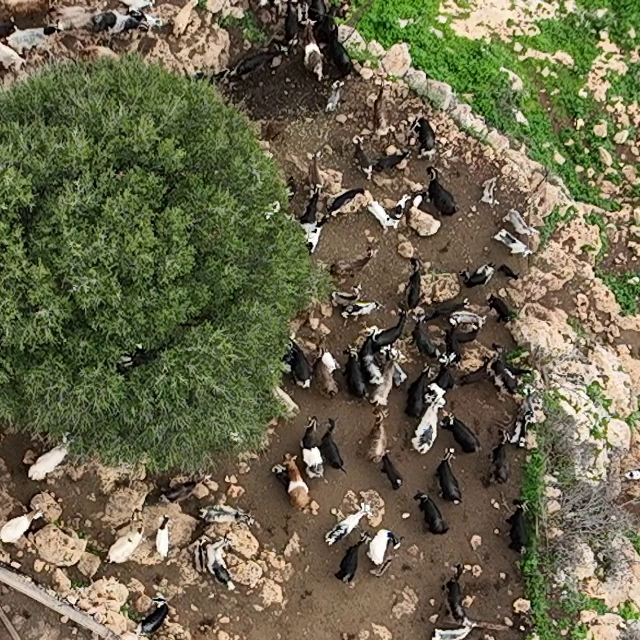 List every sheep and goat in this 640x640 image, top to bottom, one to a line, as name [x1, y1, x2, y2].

goat [295, 0, 308, 23]
goat [308, 0, 327, 21]
goat [4, 1, 46, 13]
goat [174, 1, 201, 35]
goat [283, 2, 298, 37]
goat [47, 5, 102, 30]
goat [93, 10, 148, 34]
goat [320, 13, 339, 41]
goat [0, 18, 18, 41]
goat [303, 21, 323, 78]
goat [5, 25, 59, 54]
goat [287, 32, 302, 62]
goat [327, 40, 355, 75]
goat [0, 44, 27, 73]
goat [79, 45, 119, 62]
goat [229, 47, 286, 81]
goat [323, 79, 344, 115]
goat [373, 83, 393, 135]
goat [406, 116, 437, 159]
goat [348, 135, 372, 183]
goat [304, 150, 324, 189]
goat [377, 152, 411, 170]
goat [425, 165, 459, 216]
goat [479, 176, 498, 206]
goat [299, 185, 321, 224]
goat [327, 189, 364, 213]
goat [367, 193, 410, 230]
goat [502, 207, 531, 237]
goat [307, 213, 327, 253]
goat [493, 229, 531, 258]
goat [328, 246, 378, 277]
goat [405, 257, 420, 312]
goat [499, 263, 521, 281]
goat [459, 264, 495, 289]
goat [333, 284, 362, 306]
goat [486, 294, 512, 323]
goat [434, 299, 468, 320]
goat [340, 300, 379, 317]
goat [371, 310, 407, 347]
goat [450, 311, 485, 327]
goat [411, 316, 438, 357]
goat [445, 319, 461, 361]
goat [457, 322, 480, 343]
goat [363, 326, 384, 382]
goat [284, 336, 311, 389]
goat [342, 345, 369, 398]
goat [380, 346, 406, 385]
goat [369, 349, 405, 404]
goat [312, 350, 339, 397]
goat [429, 352, 453, 396]
goat [455, 356, 491, 385]
goat [492, 360, 523, 399]
goat [401, 364, 433, 419]
goat [504, 365, 532, 376]
goat [267, 371, 302, 419]
goat [522, 386, 535, 416]
goat [411, 392, 445, 455]
goat [356, 405, 389, 463]
goat [441, 411, 481, 453]
goat [304, 415, 326, 479]
goat [321, 416, 346, 472]
goat [511, 417, 525, 448]
goat [483, 427, 509, 485]
goat [29, 432, 71, 480]
goat [436, 446, 464, 505]
goat [382, 452, 404, 488]
goat [282, 453, 312, 510]
goat [271, 464, 289, 484]
goat [164, 473, 212, 500]
goat [414, 491, 450, 534]
goat [506, 499, 531, 554]
goat [324, 503, 370, 546]
goat [0, 505, 42, 544]
goat [196, 505, 256, 528]
goat [155, 516, 170, 559]
goat [102, 524, 145, 566]
goat [366, 529, 403, 566]
goat [334, 530, 372, 582]
goat [210, 533, 236, 591]
goat [192, 540, 207, 573]
goat [372, 552, 396, 575]
goat [445, 563, 467, 619]
goat [140, 594, 170, 634]
goat [430, 618, 477, 639]